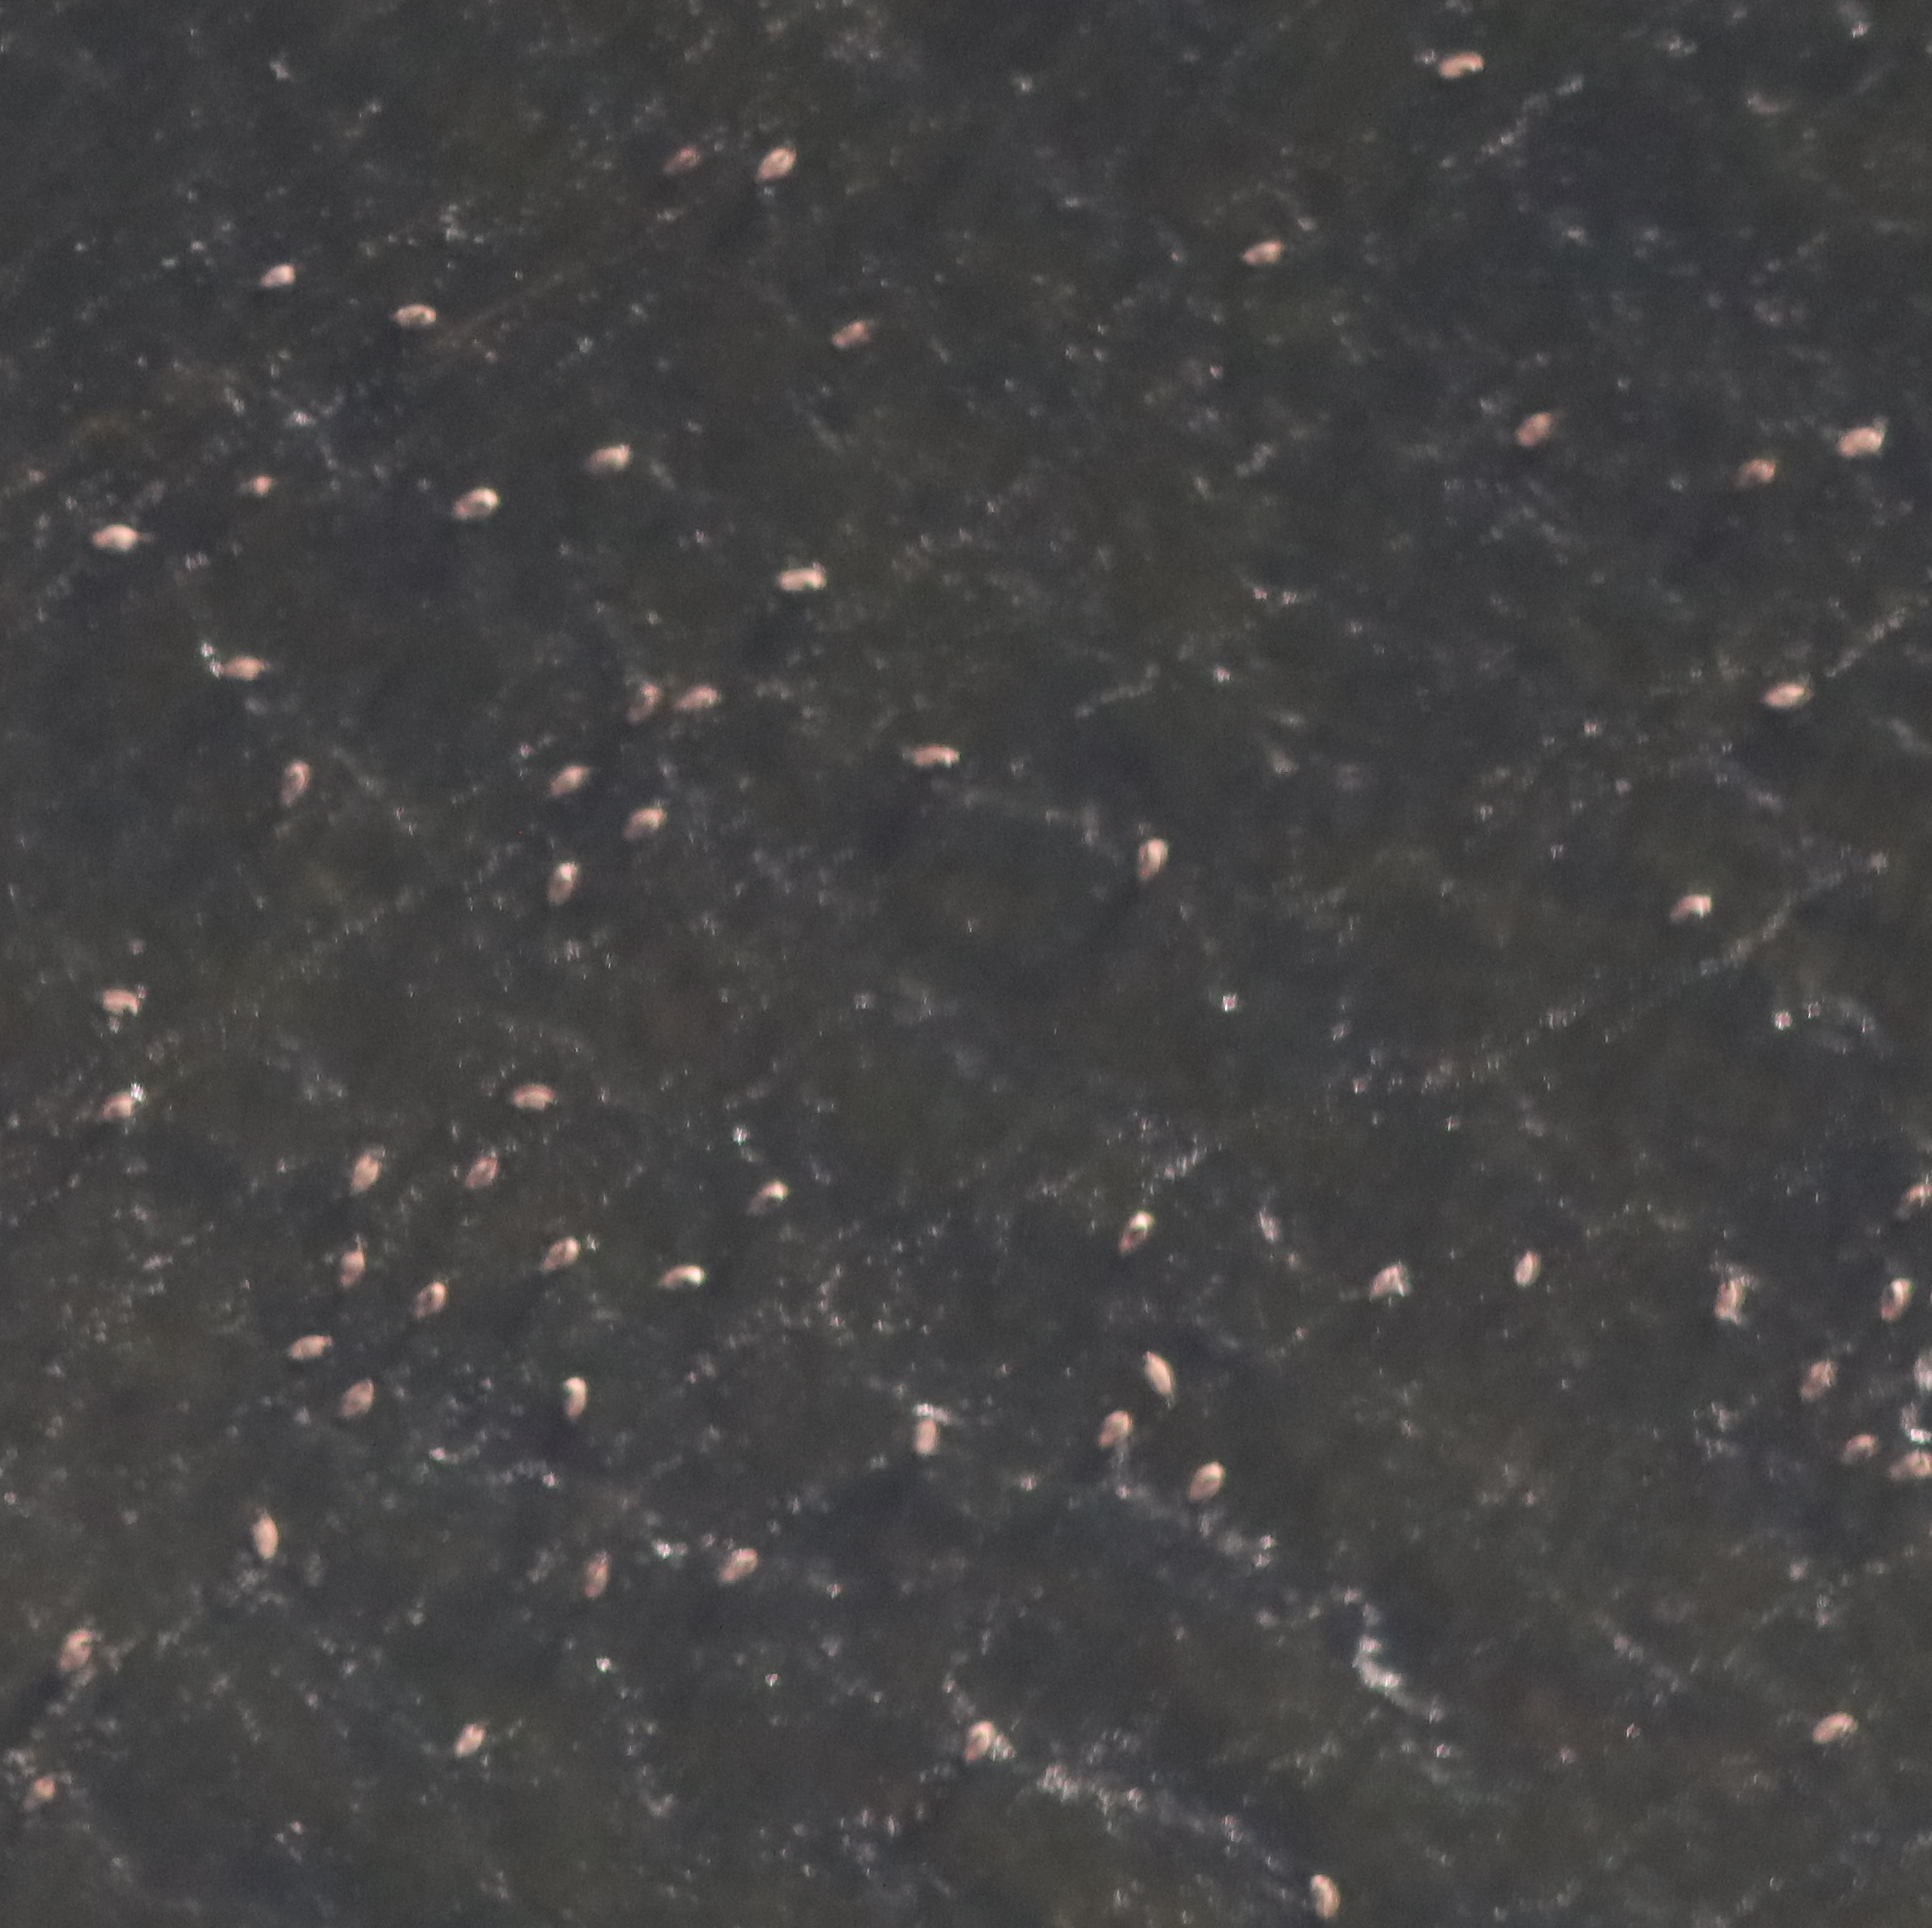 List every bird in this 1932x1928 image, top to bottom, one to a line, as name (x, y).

Canada goose (1464, 64)
Canada goose (686, 162)
Canada goose (777, 163)
Canada goose (1266, 255)
Canada goose (282, 276)
Canada goose (418, 316)
Canada goose (850, 332)
Canada goose (1538, 434)
Canada goose (1866, 441)
Canada goose (615, 459)
Canada goose (1754, 476)
Canada goose (260, 482)
Canada goose (477, 508)
Canada goose (117, 539)
Canada goose (802, 579)
Canada goose (234, 668)
Canada goose (1782, 698)
Canada goose (697, 700)
Canada goose (649, 702)
Canada goose (937, 759)
Canada goose (292, 777)
Canada goose (566, 777)
Canada goose (645, 820)
Canada goose (1149, 863)
Canada goose (560, 876)
Canada goose (1689, 910)
Canada goose (120, 1007)
Canada goose (534, 1104)
Canada goose (120, 1112)
Canada goose (367, 1176)
Canada goose (485, 1176)
Canada goose (766, 1201)
Canada goose (1911, 1201)
Canada goose (1132, 1238)
Canada goose (566, 1251)
Canada goose (1523, 1267)
Canada goose (353, 1270)
Canada goose (1390, 1278)
Canada goose (684, 1280)
Canada goose (1728, 1299)
Canada goose (429, 1301)
Canada goose (1895, 1306)
Canada goose (304, 1349)
Canada goose (1158, 1374)
Canada goose (1819, 1378)
Canada goose (576, 1396)
Canada goose (362, 1403)
Canada goose (1116, 1425)
Canada goose (931, 1441)
Canada goose (1856, 1450)
Canada goose (1912, 1467)
Canada goose (1209, 1482)
Canada goose (267, 1538)
Canada goose (734, 1564)
Canada goose (598, 1577)
Canada goose (81, 1652)
Canada goose (1840, 1729)
Canada goose (467, 1744)
Canada goose (978, 1744)
Canada goose (44, 1787)
Canada goose (1327, 1892)